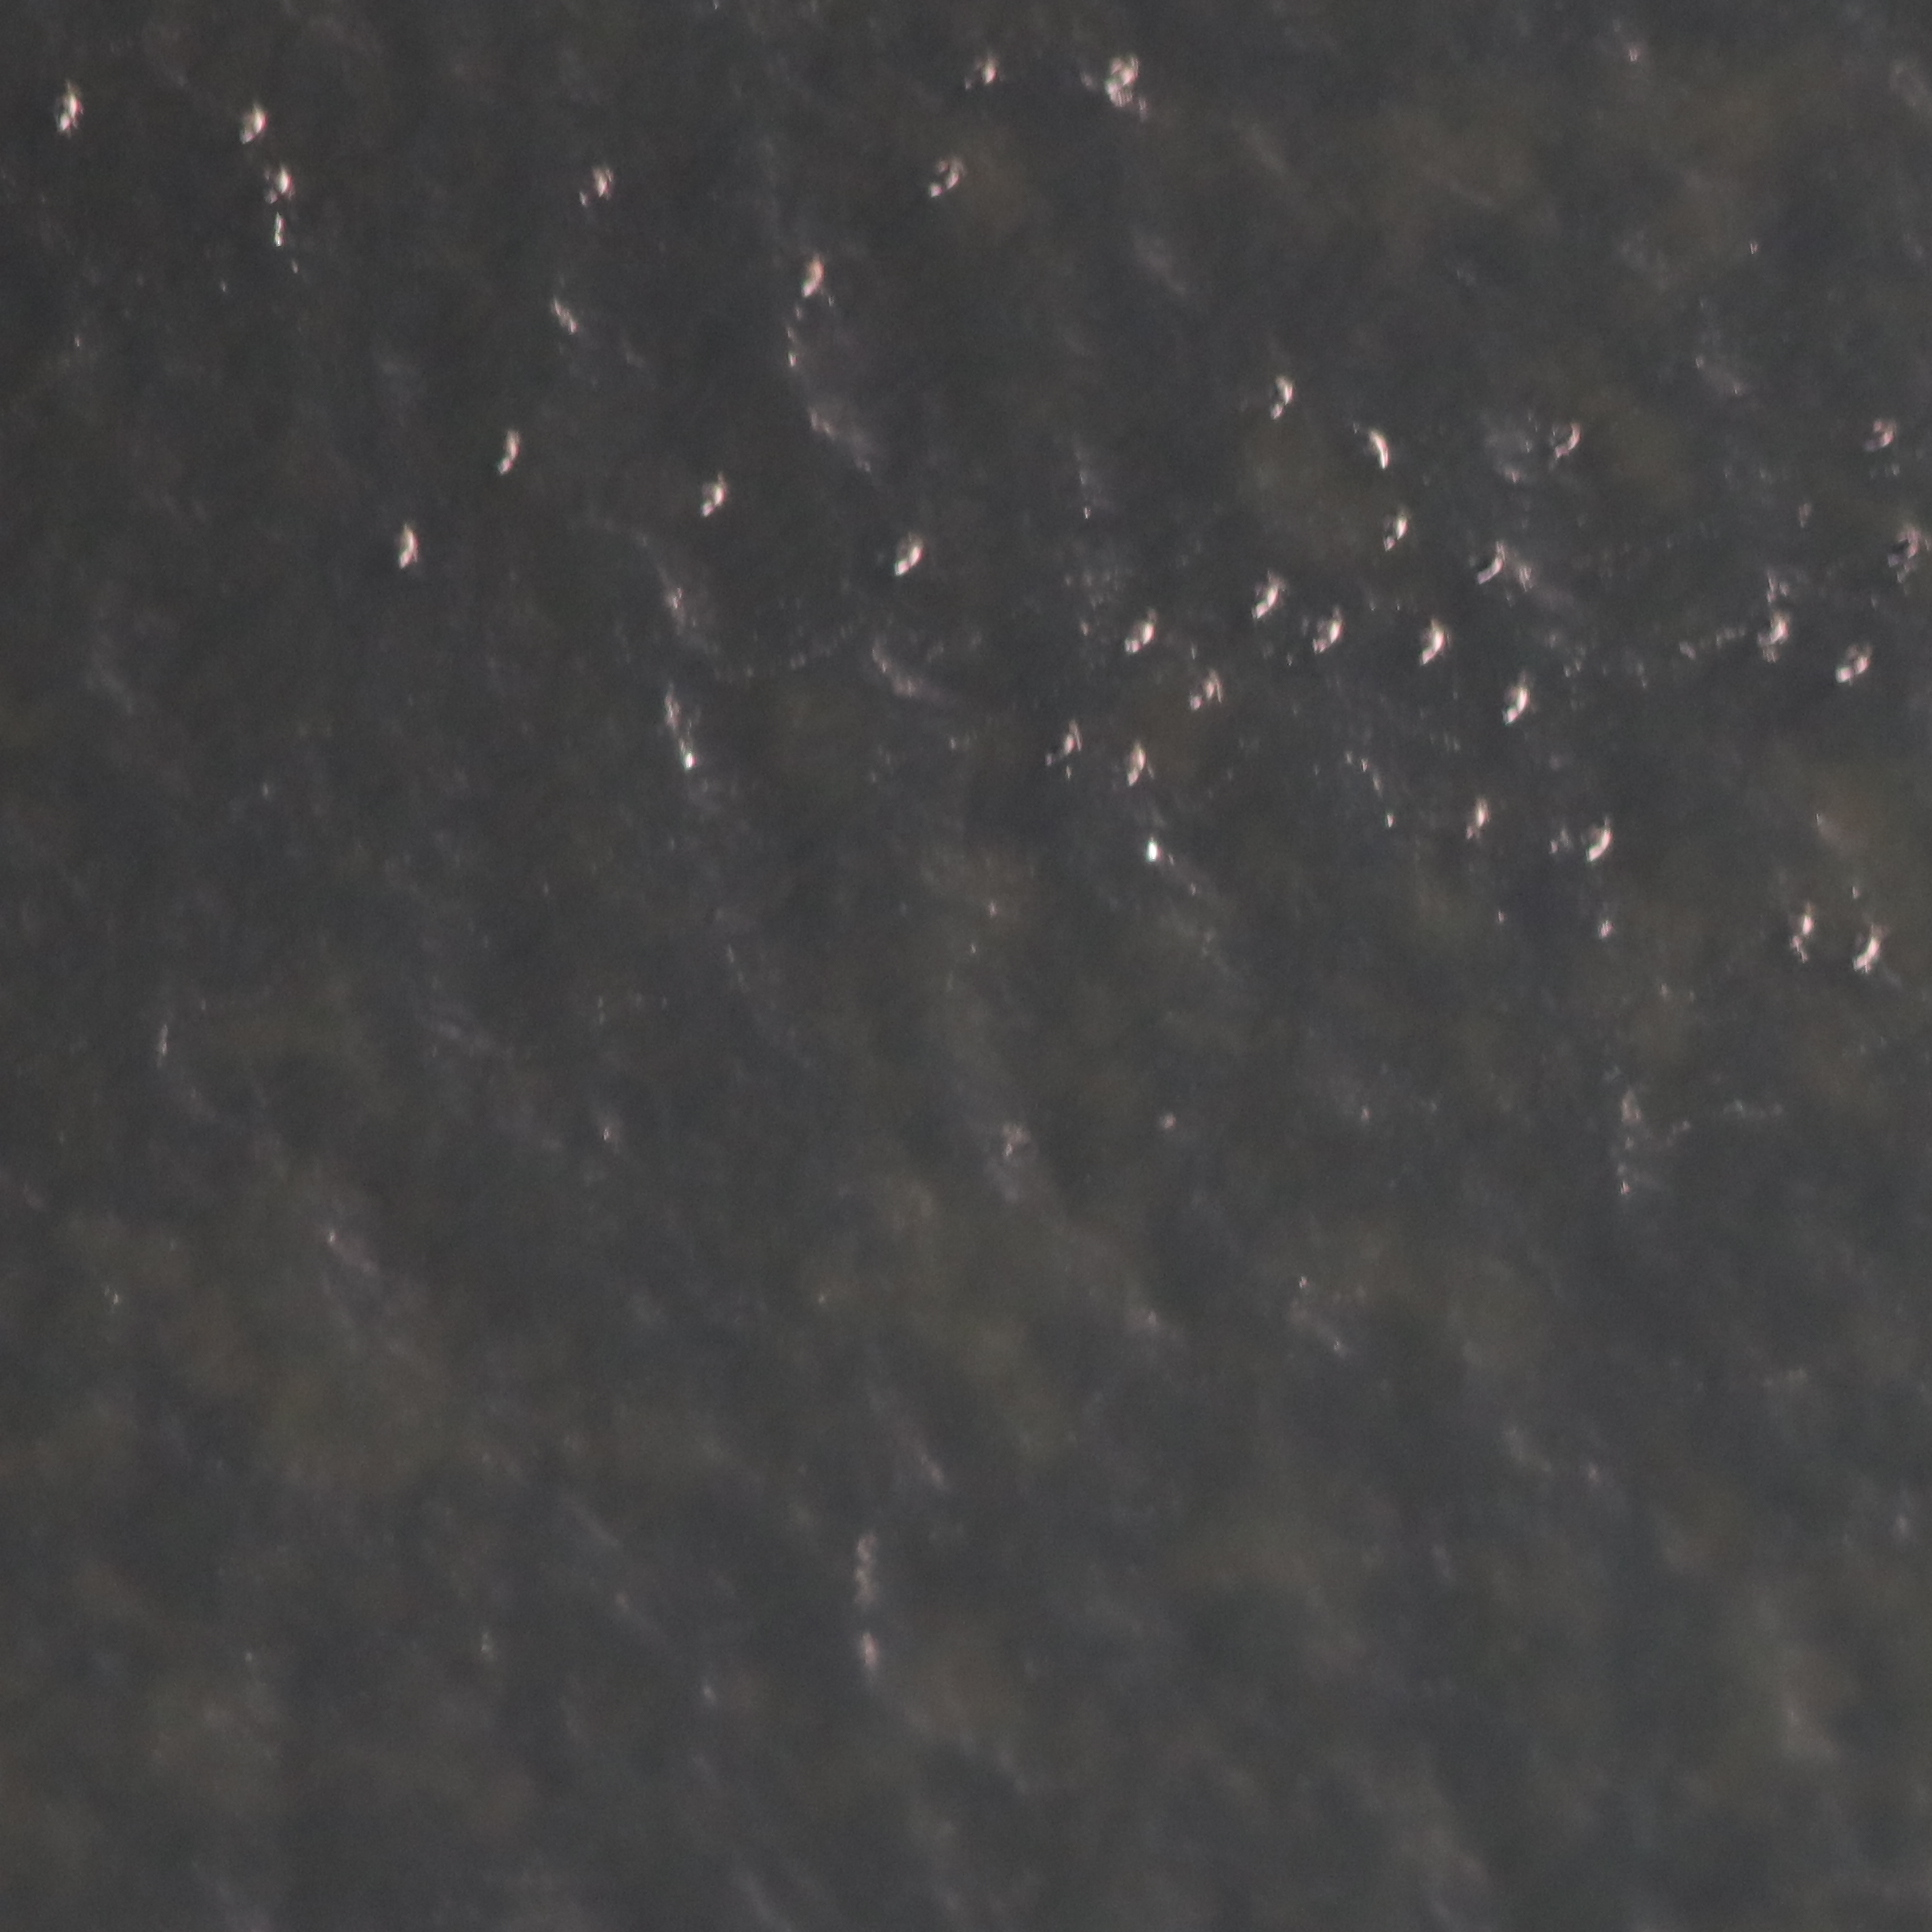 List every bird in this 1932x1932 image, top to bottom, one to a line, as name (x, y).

brant (1120, 71)
brant (984, 75)
brant (65, 107)
brant (251, 122)
brant (942, 178)
brant (273, 181)
brant (601, 182)
brant (811, 276)
brant (1278, 389)
brant (1880, 435)
brant (1562, 436)
brant (507, 451)
brant (1376, 452)
brant (710, 495)
brant (1393, 529)
brant (1904, 545)
brant (402, 549)
brant (907, 554)
brant (1487, 563)
brant (1266, 595)
brant (1768, 631)
brant (1323, 632)
brant (1139, 634)
brant (1430, 643)
brant (1852, 658)
brant (1201, 689)
brant (1515, 700)
brant (1065, 748)
brant (1135, 761)
brant (1481, 815)
brant (1597, 839)
brant (1801, 924)
brant (1866, 947)